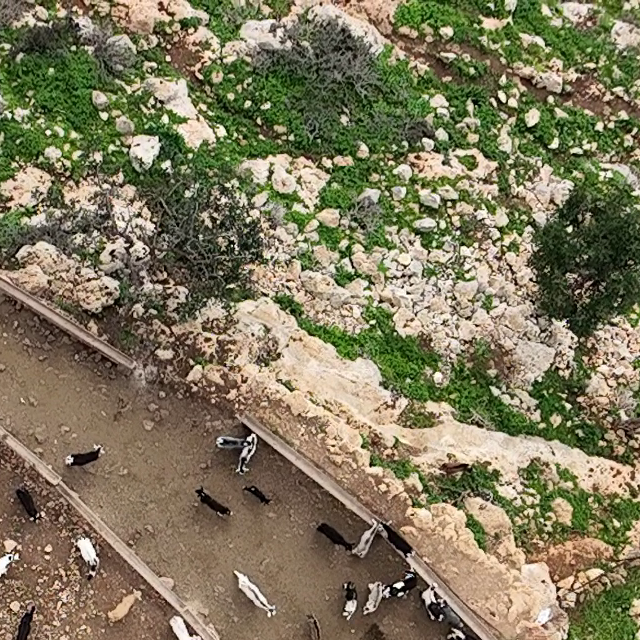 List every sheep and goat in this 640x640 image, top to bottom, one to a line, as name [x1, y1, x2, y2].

goat [235, 433, 256, 476]
goat [216, 436, 251, 450]
goat [66, 443, 103, 466]
goat [195, 485, 233, 519]
goat [242, 486, 272, 506]
goat [16, 488, 42, 524]
goat [353, 519, 381, 556]
goat [380, 520, 415, 557]
goat [318, 523, 354, 553]
goat [77, 537, 100, 580]
goat [0, 552, 18, 577]
goat [383, 568, 416, 599]
goat [233, 571, 277, 617]
goat [422, 578, 445, 622]
goat [362, 581, 384, 614]
goat [342, 582, 358, 619]
goat [108, 589, 142, 623]
goat [438, 598, 464, 626]
goat [14, 606, 35, 639]
goat [169, 615, 201, 639]
goat [305, 615, 324, 639]
goat [449, 627, 500, 639]